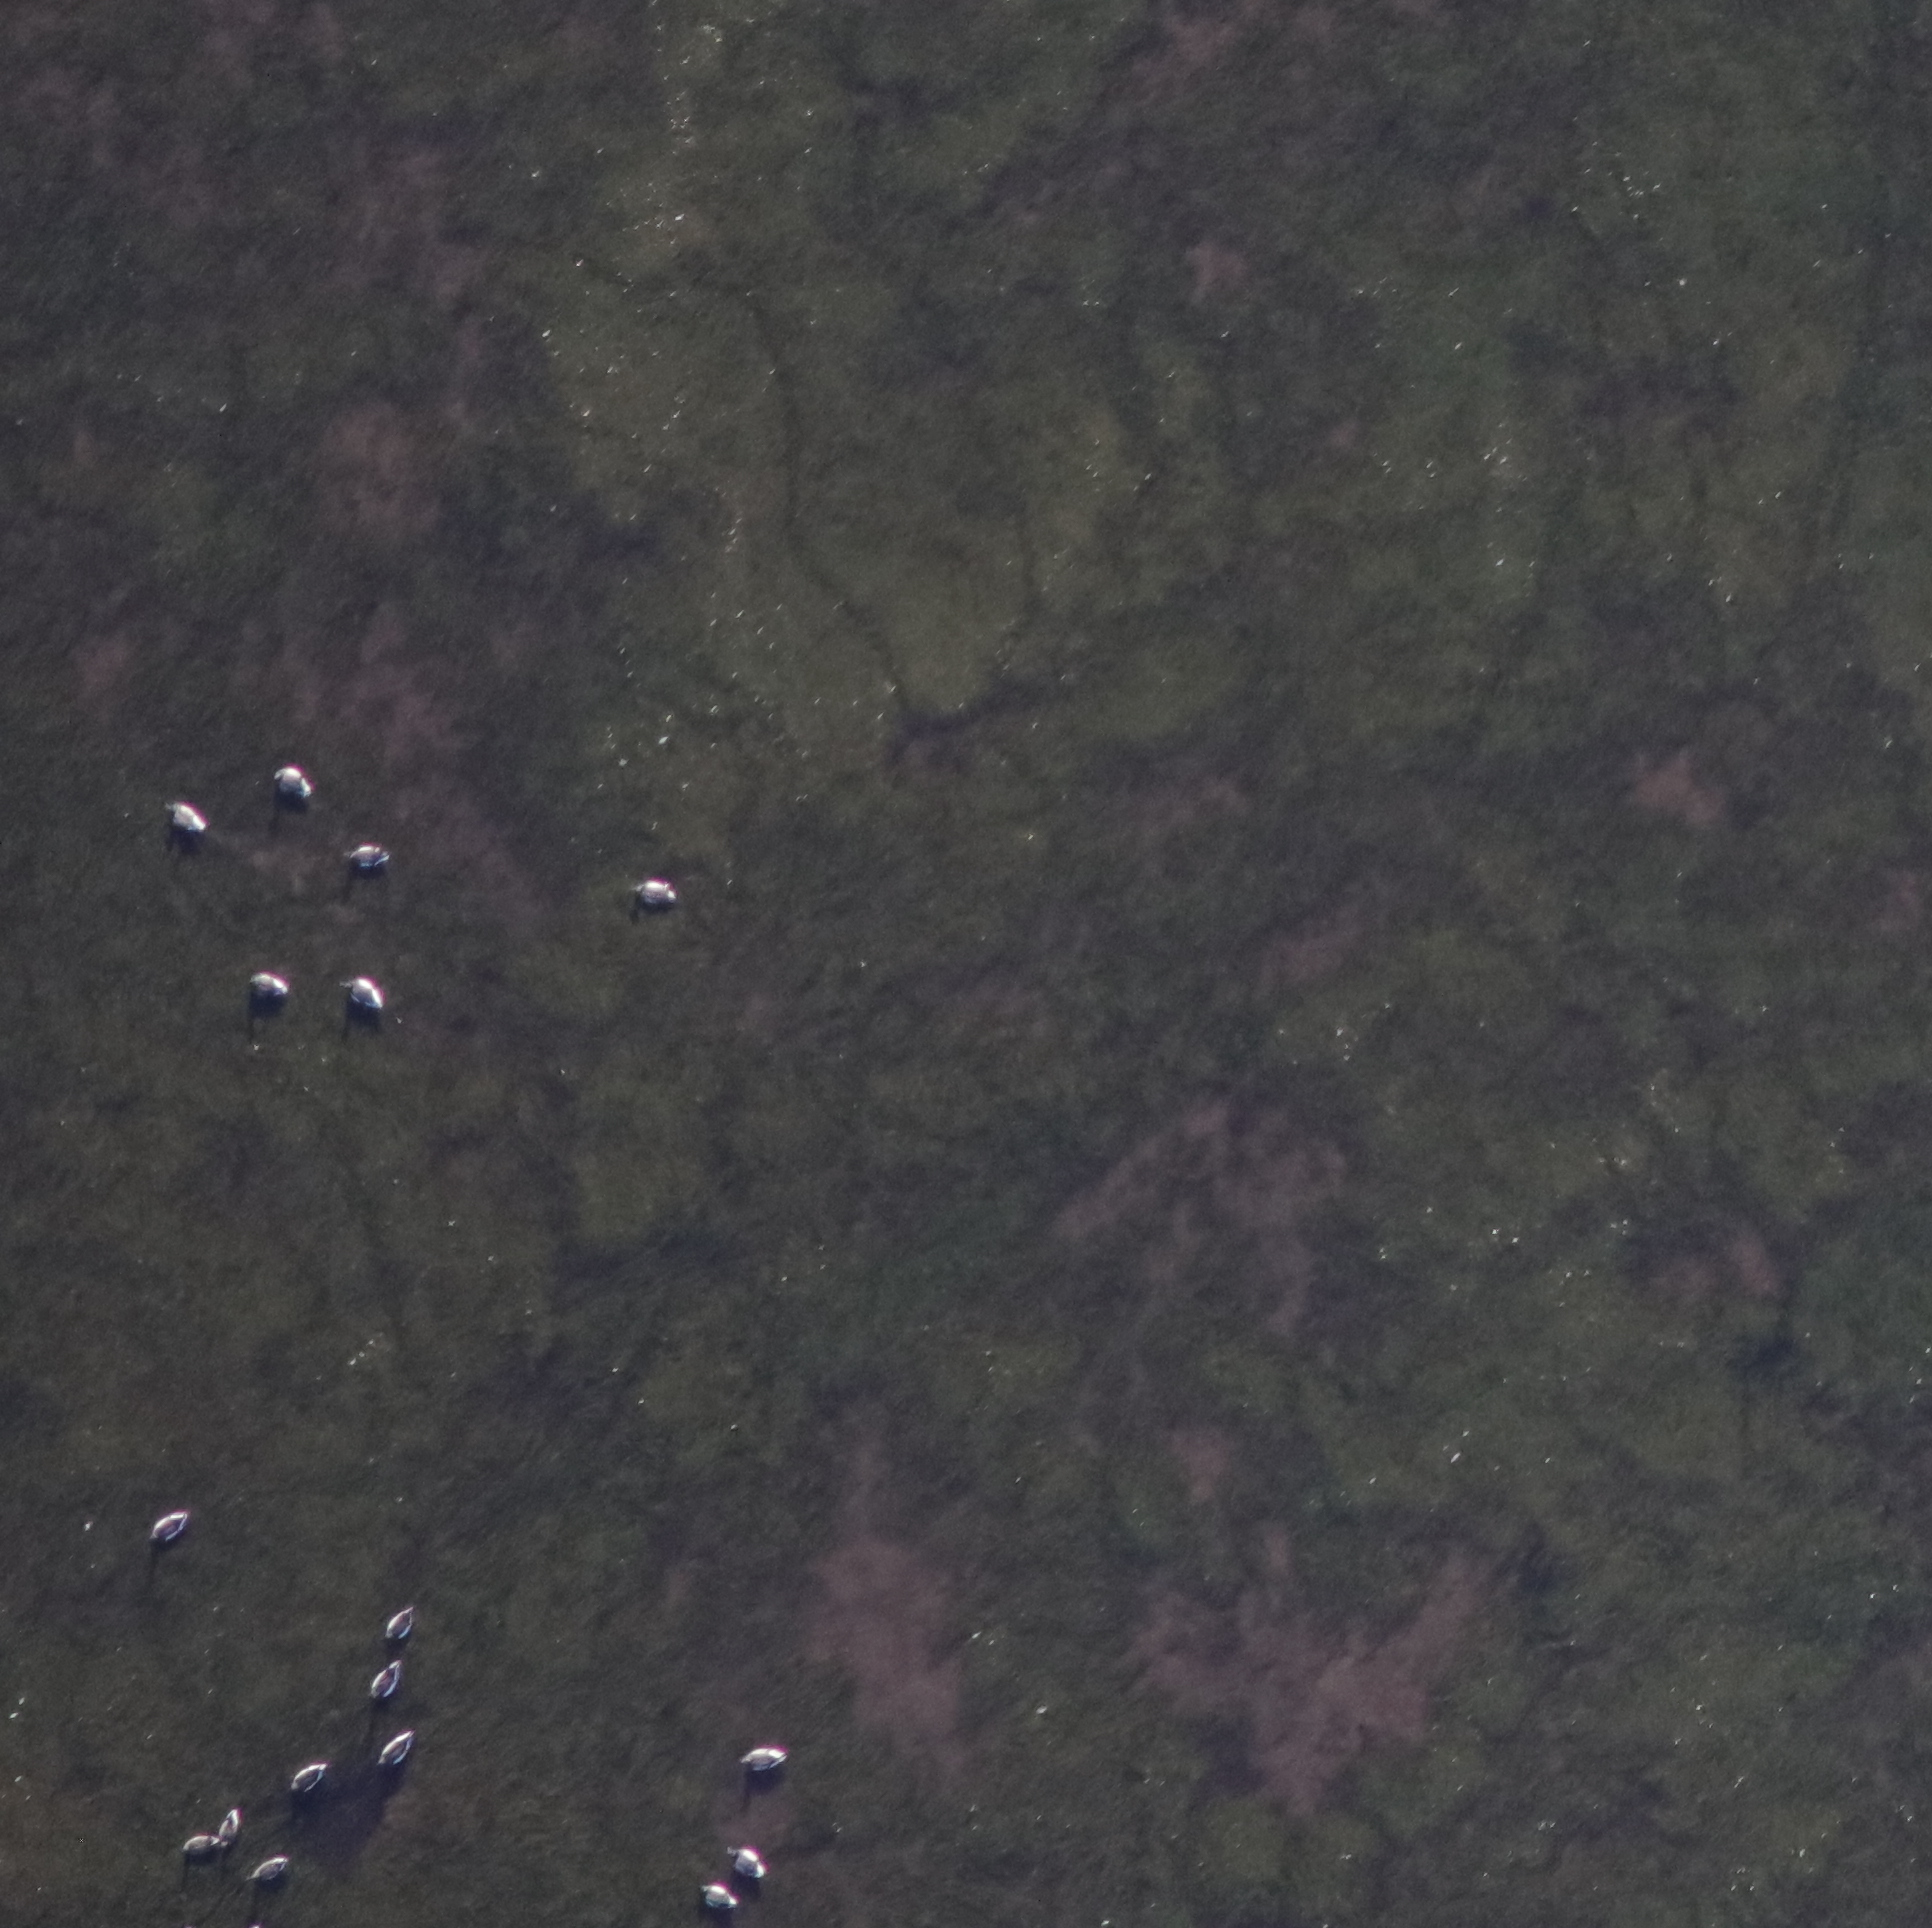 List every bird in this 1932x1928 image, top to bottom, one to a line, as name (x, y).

brant (292, 783)
brant (180, 818)
brant (368, 858)
brant (657, 894)
brant (270, 986)
brant (364, 995)
brant (169, 1530)
brant (400, 1626)
brant (384, 1684)
brant (396, 1752)
brant (763, 1760)
brant (308, 1781)
brant (227, 1830)
brant (200, 1843)
brant (748, 1862)
brant (271, 1872)
brant (716, 1896)